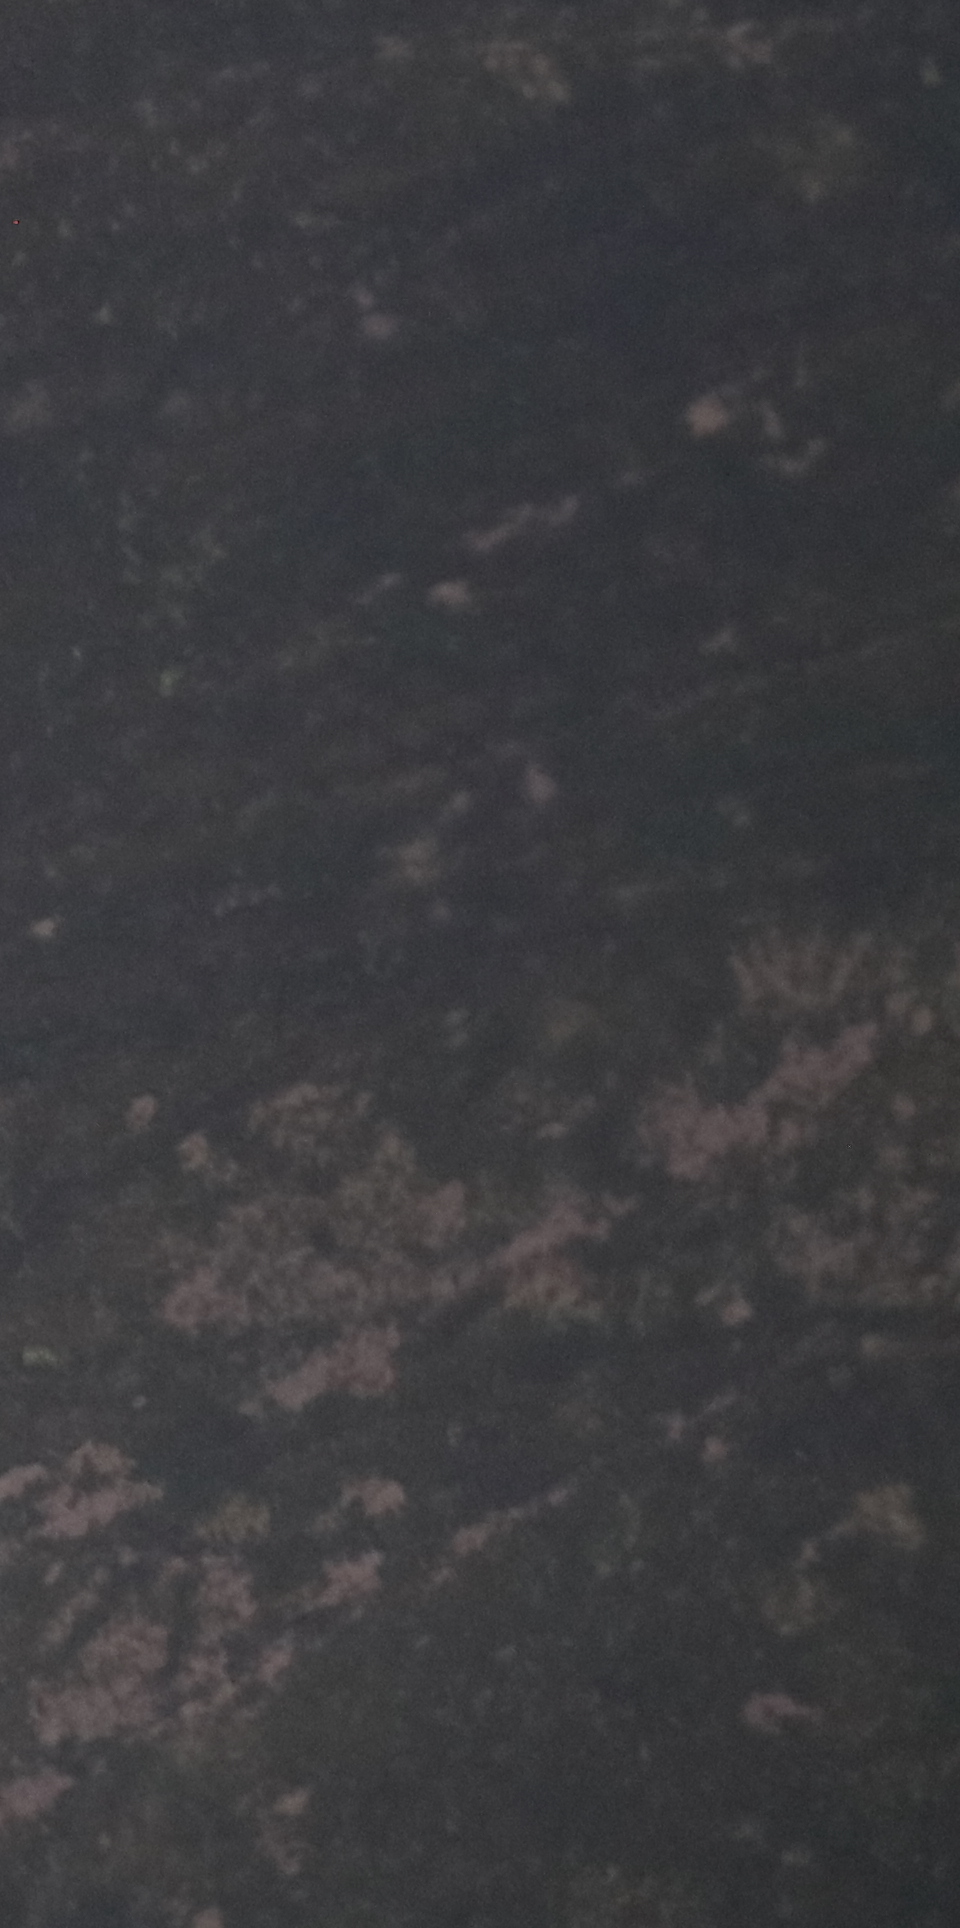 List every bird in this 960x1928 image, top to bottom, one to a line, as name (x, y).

None